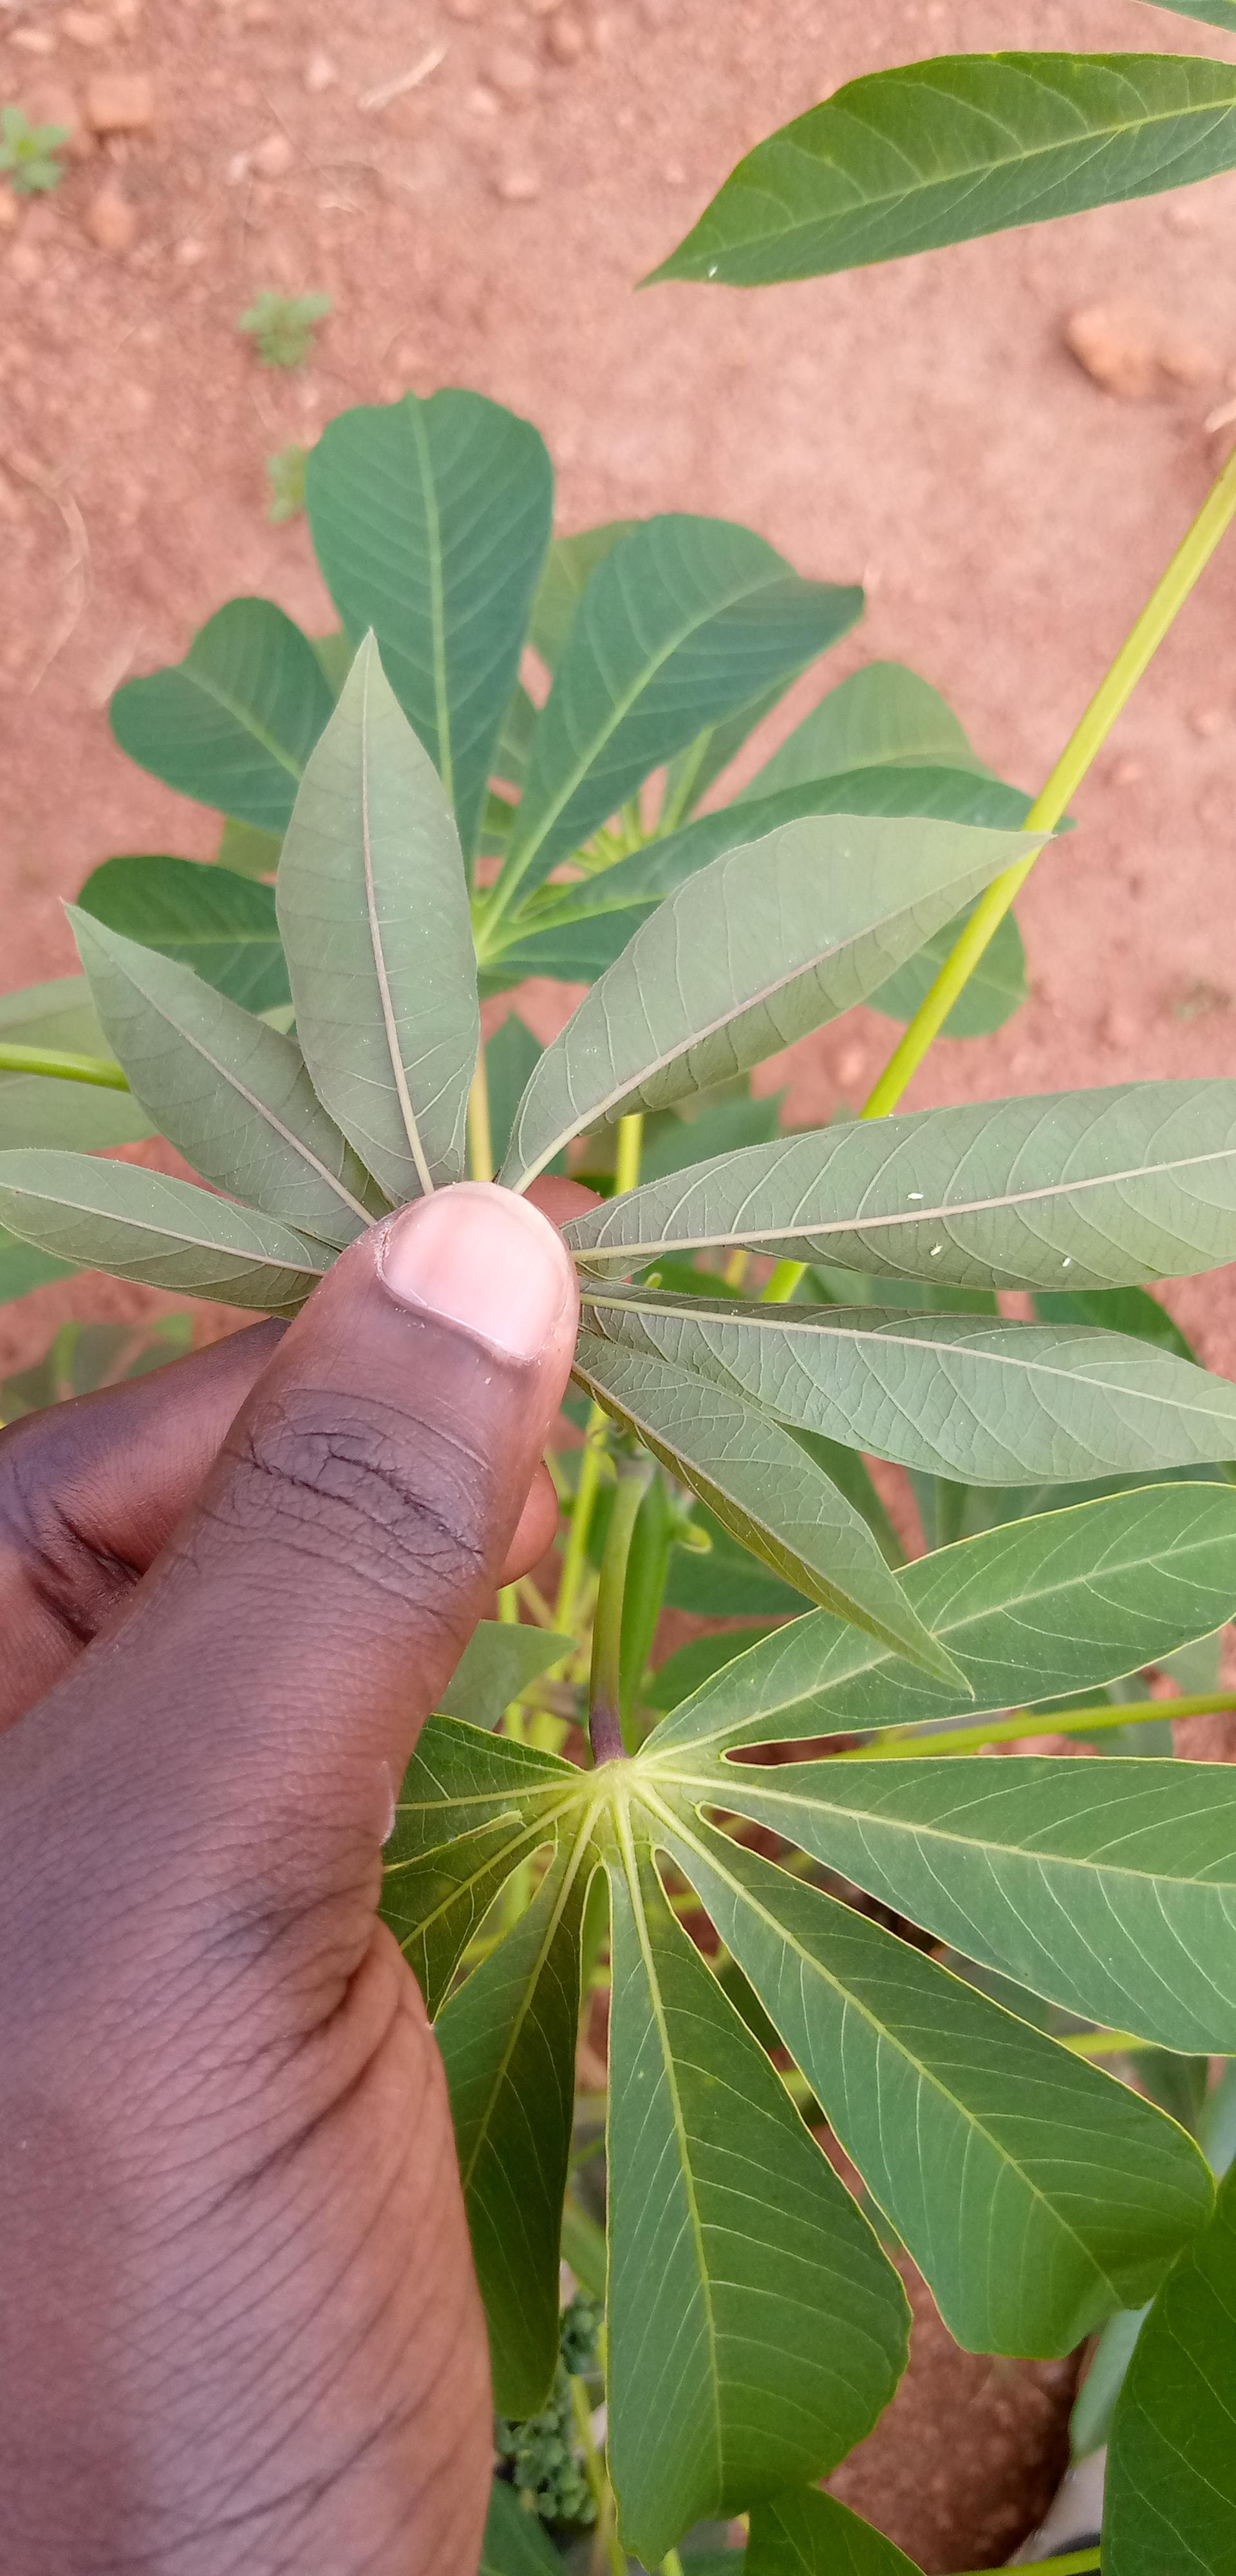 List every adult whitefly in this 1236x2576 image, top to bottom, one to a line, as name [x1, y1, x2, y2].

whitefly [707, 263, 719, 279]
whitefly [905, 1190, 925, 1204]
whitefly [927, 1242, 945, 1258]
whitefly [1059, 1255, 1074, 1269]